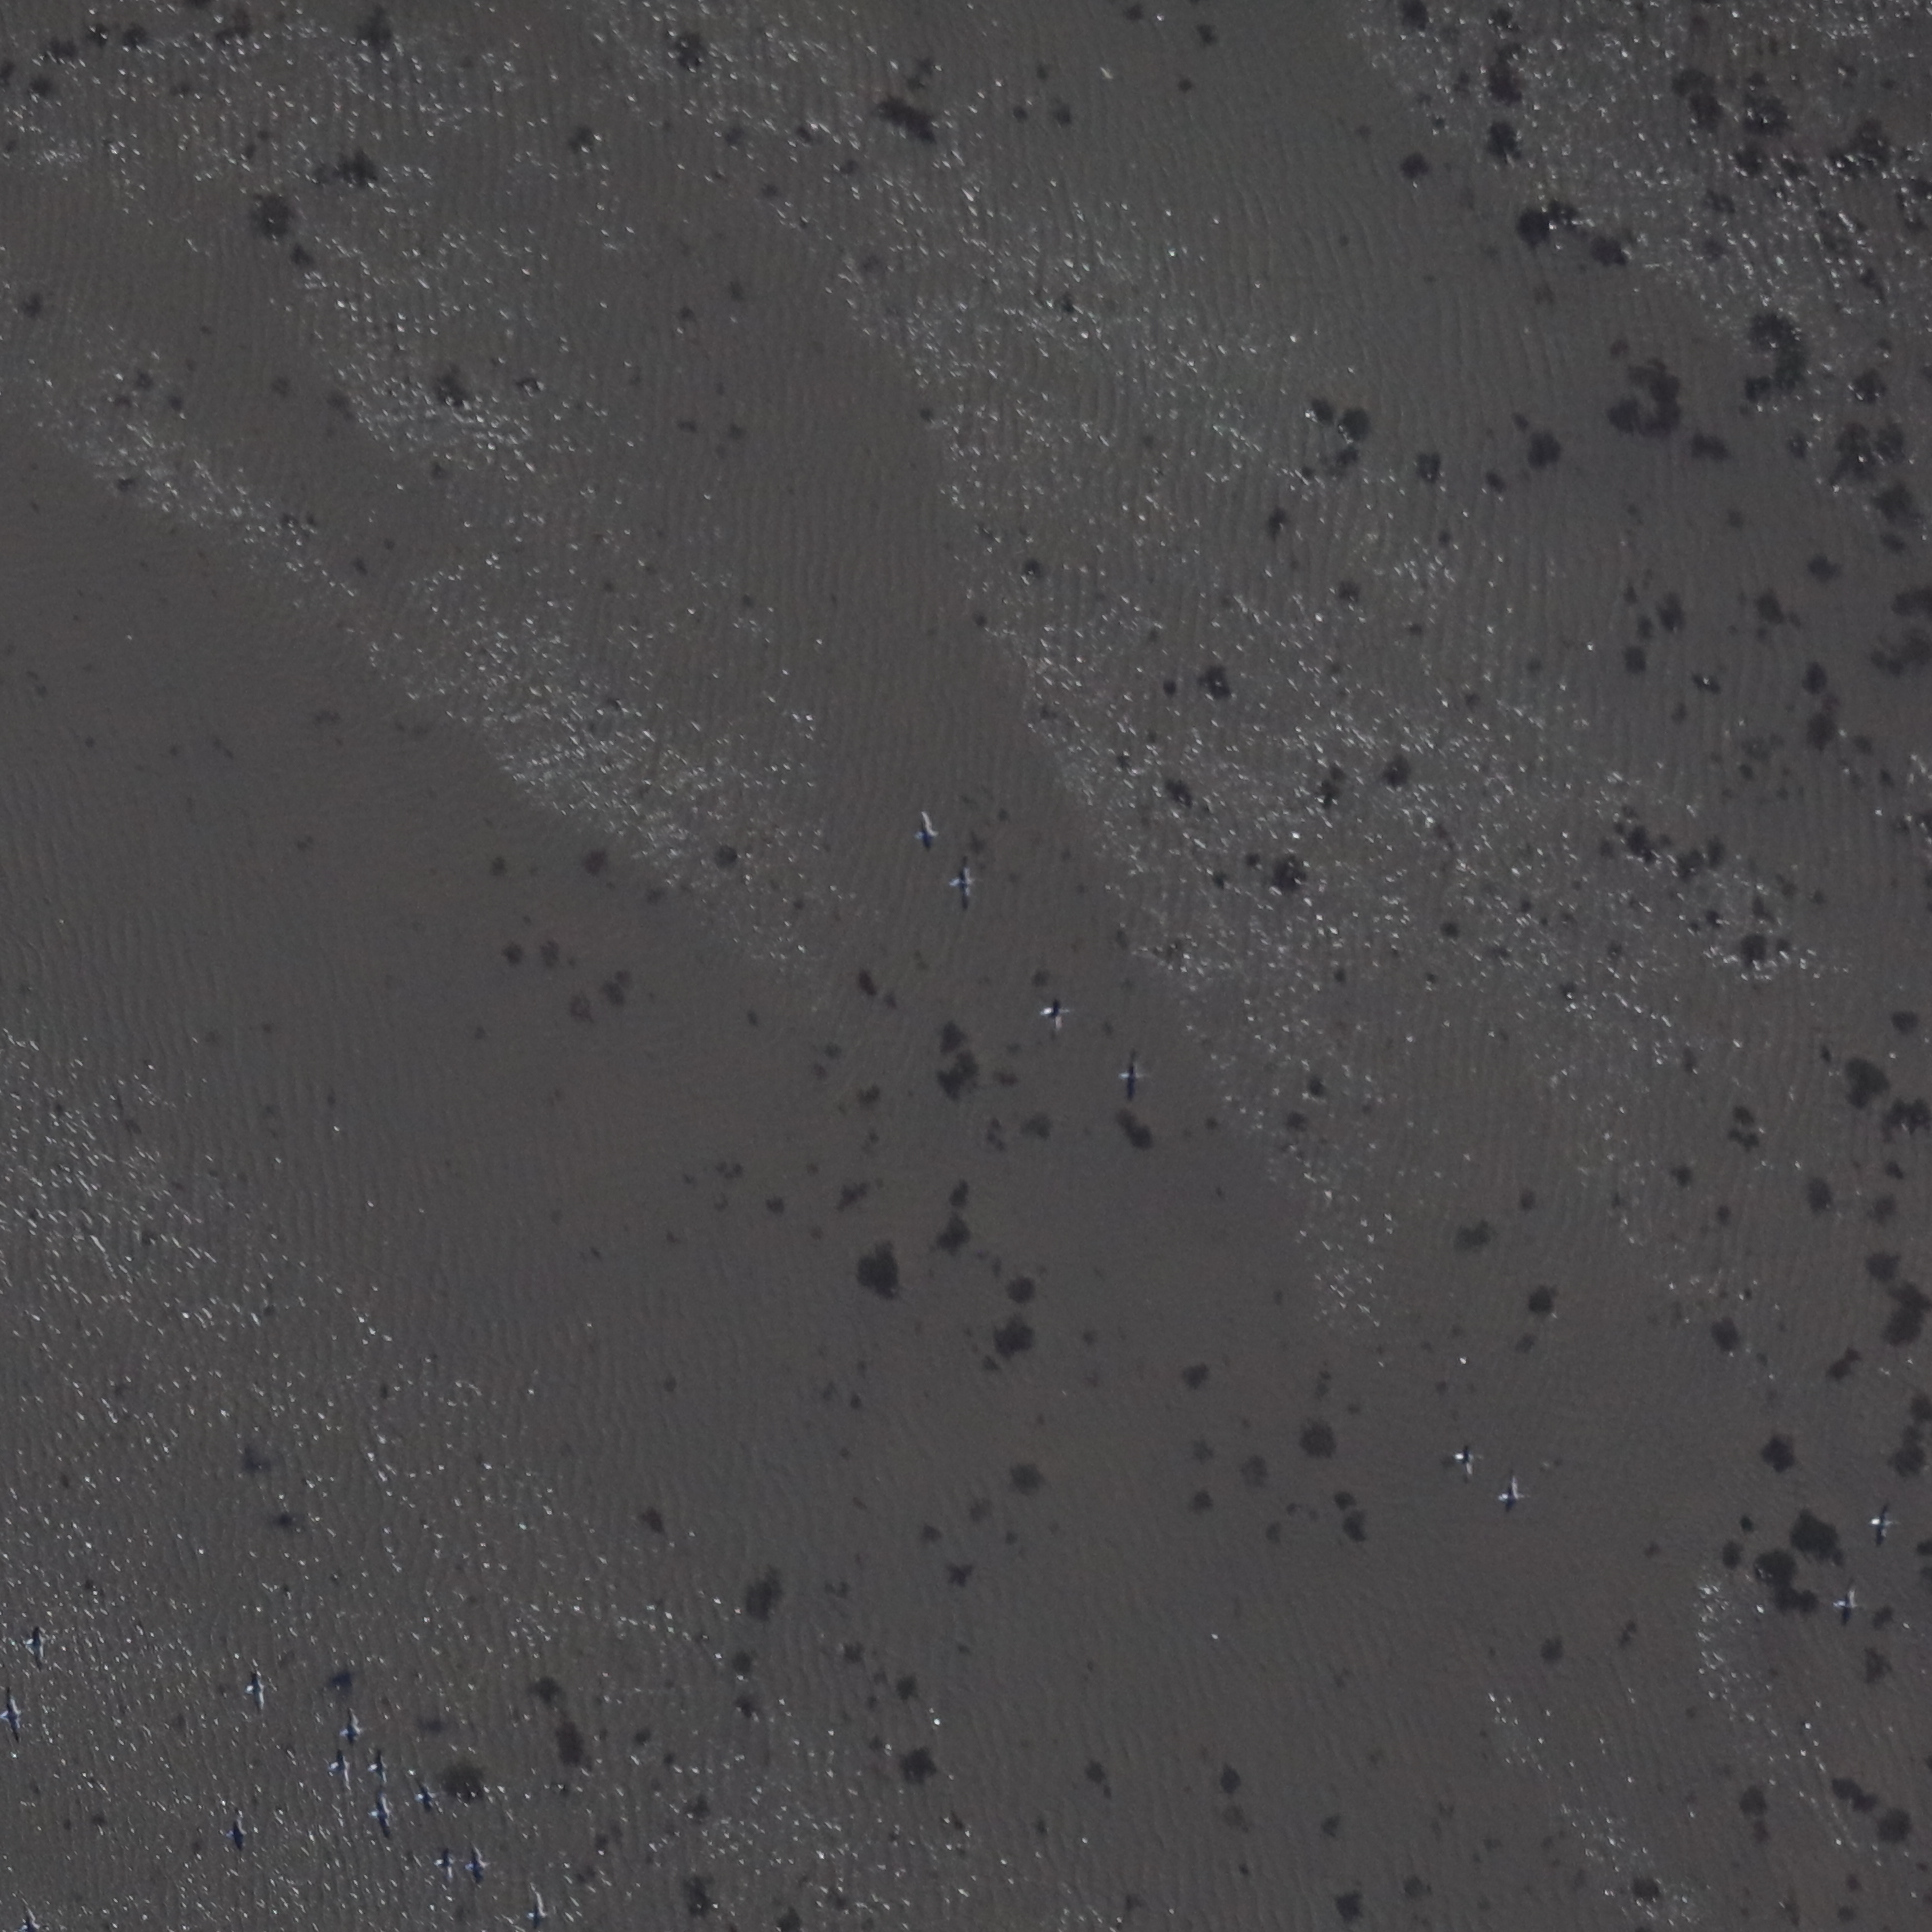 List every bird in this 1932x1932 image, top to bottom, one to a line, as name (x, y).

brant (927, 831)
brant (953, 880)
brant (1056, 1016)
brant (1130, 1072)
brant (1467, 1462)
brant (1511, 1492)
brant (1880, 1521)
brant (1845, 1604)
brant (38, 1641)
brant (260, 1690)
brant (16, 1714)
brant (347, 1726)
brant (342, 1767)
brant (378, 1769)
brant (432, 1795)
brant (391, 1816)
brant (235, 1828)
brant (438, 1864)
brant (473, 1873)
brant (534, 1913)
brant (32, 1925)